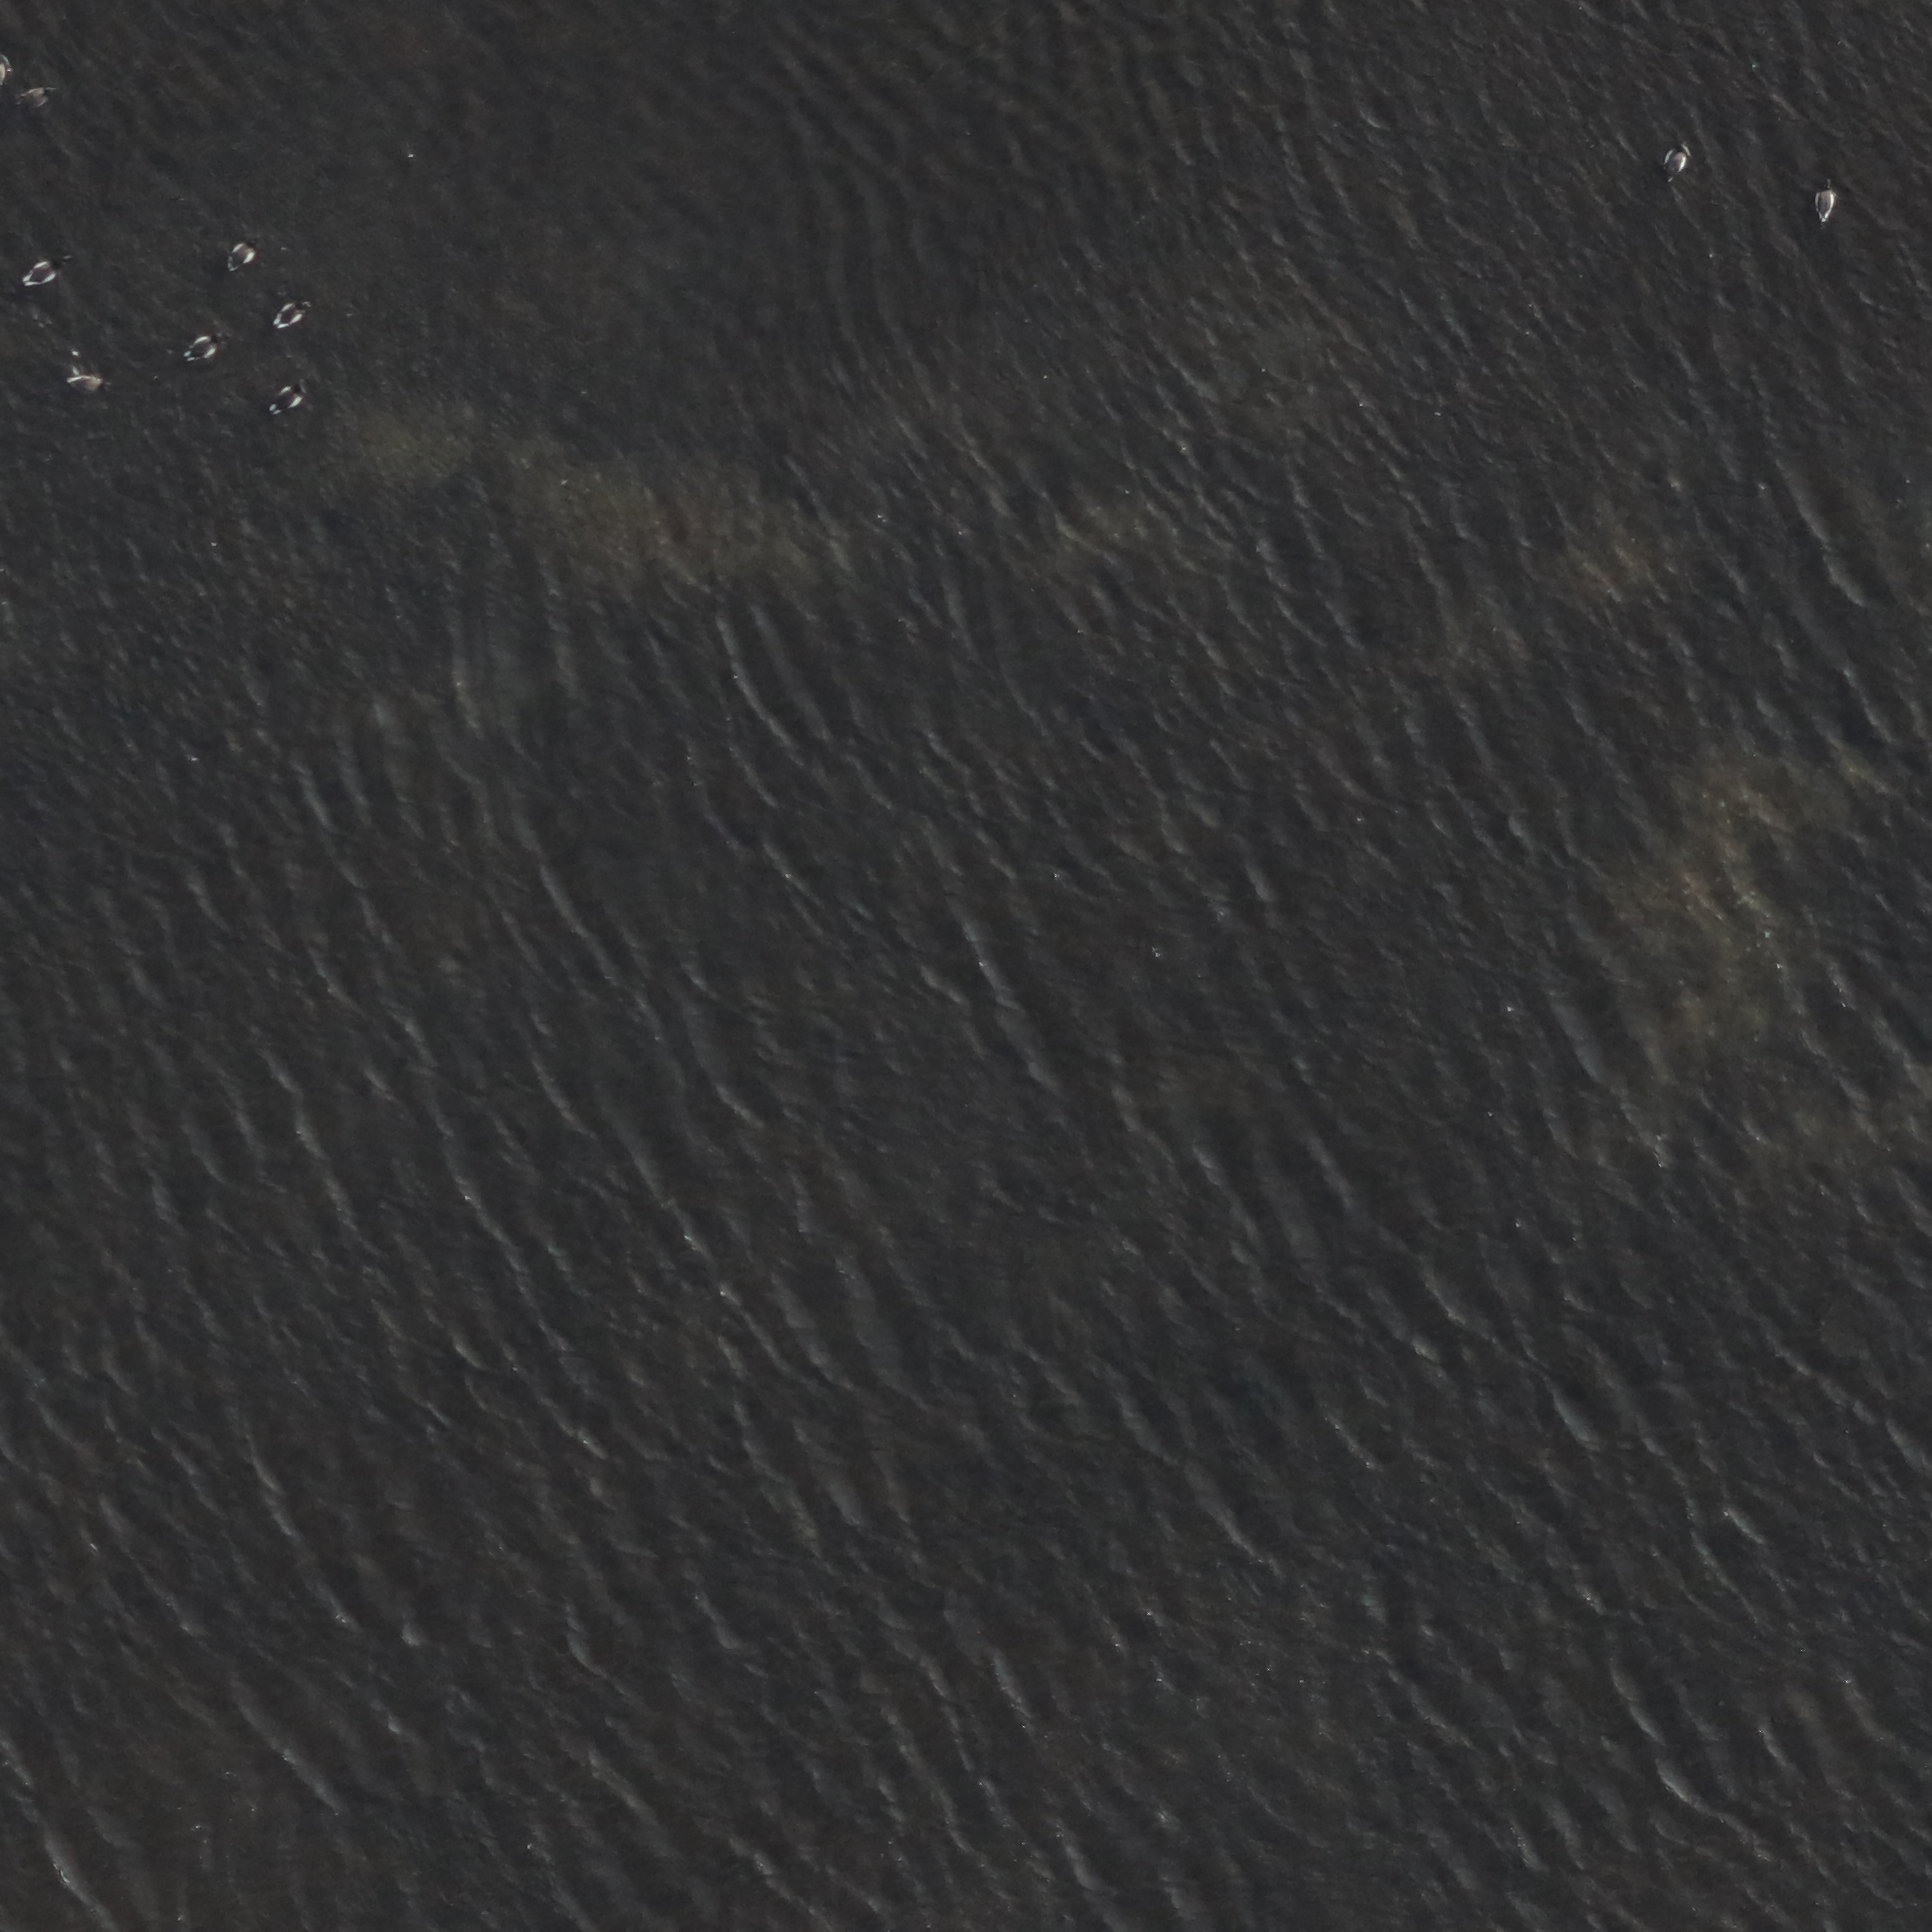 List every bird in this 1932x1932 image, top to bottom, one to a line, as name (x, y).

brant (2, 74)
brant (40, 95)
brant (1677, 162)
brant (1824, 204)
brant (242, 255)
brant (44, 272)
brant (291, 314)
brant (205, 347)
brant (87, 385)
brant (291, 399)